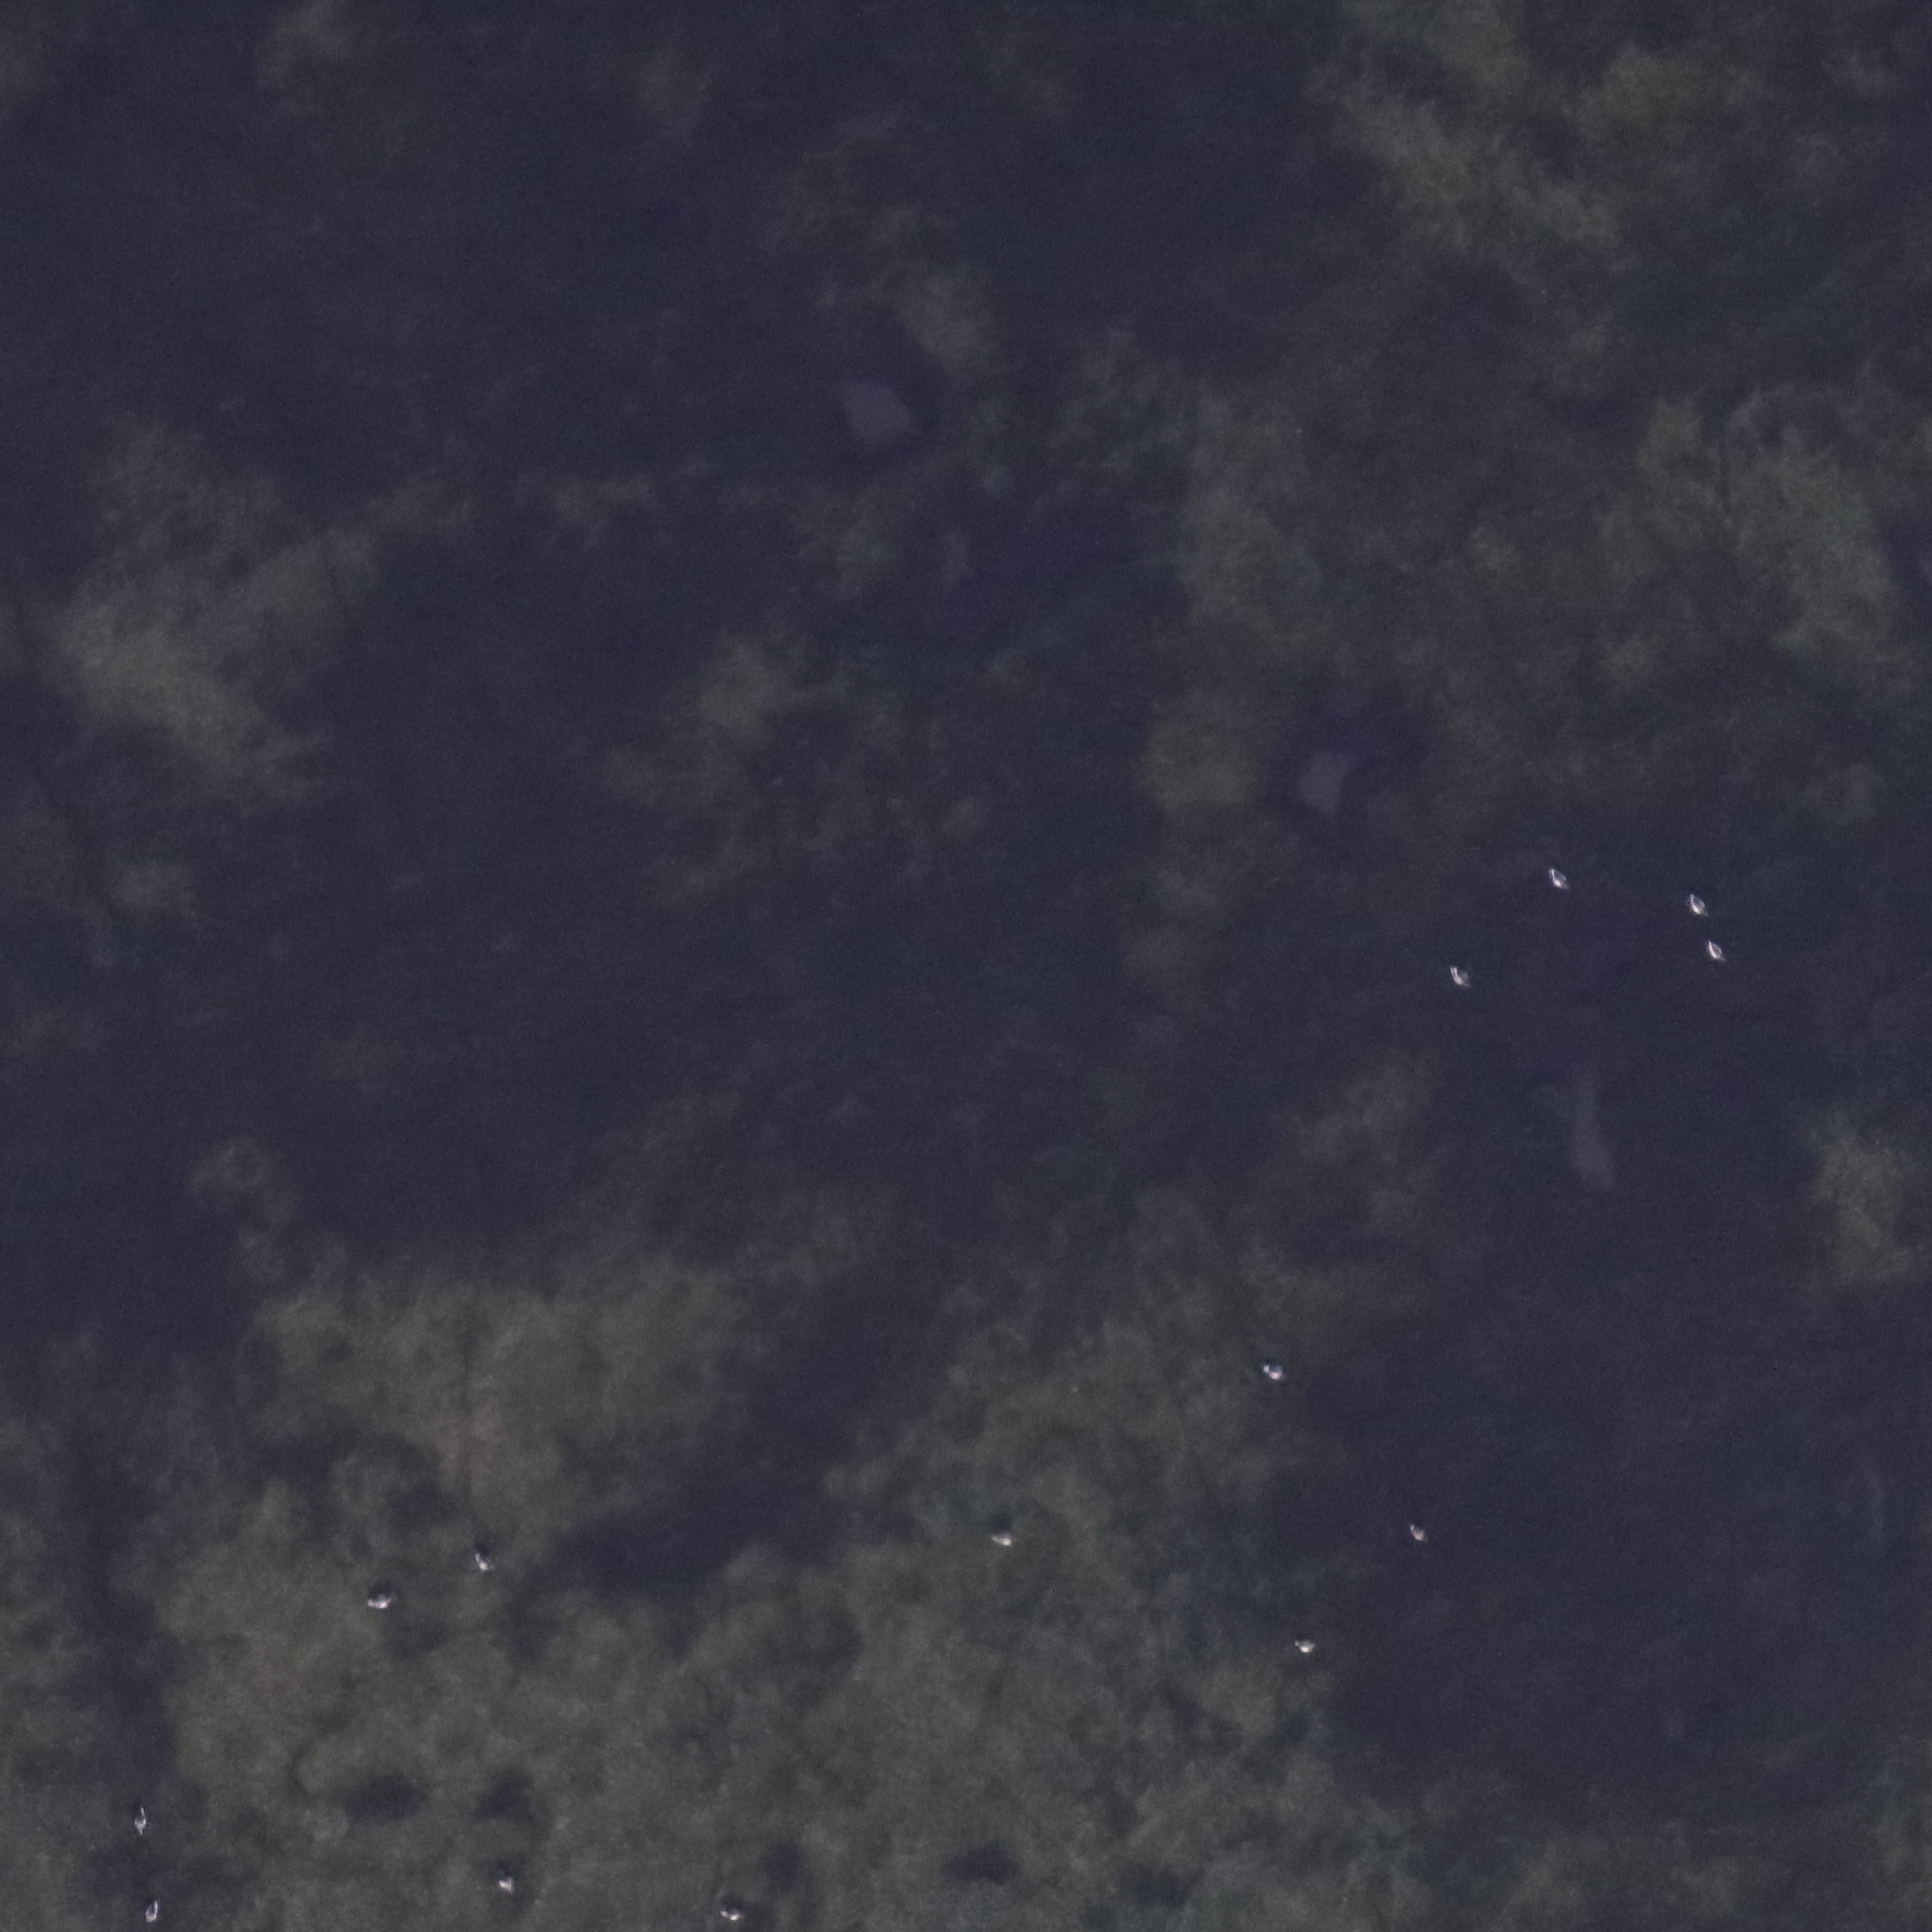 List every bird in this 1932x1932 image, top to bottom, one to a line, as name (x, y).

brant (1555, 874)
brant (1697, 903)
brant (1712, 946)
brant (1459, 975)
brant (1277, 1377)
brant (1420, 1532)
brant (1005, 1540)
brant (481, 1558)
brant (381, 1613)
brant (1309, 1655)
brant (141, 1819)
brant (513, 1886)
brant (729, 1909)
brant (149, 1916)